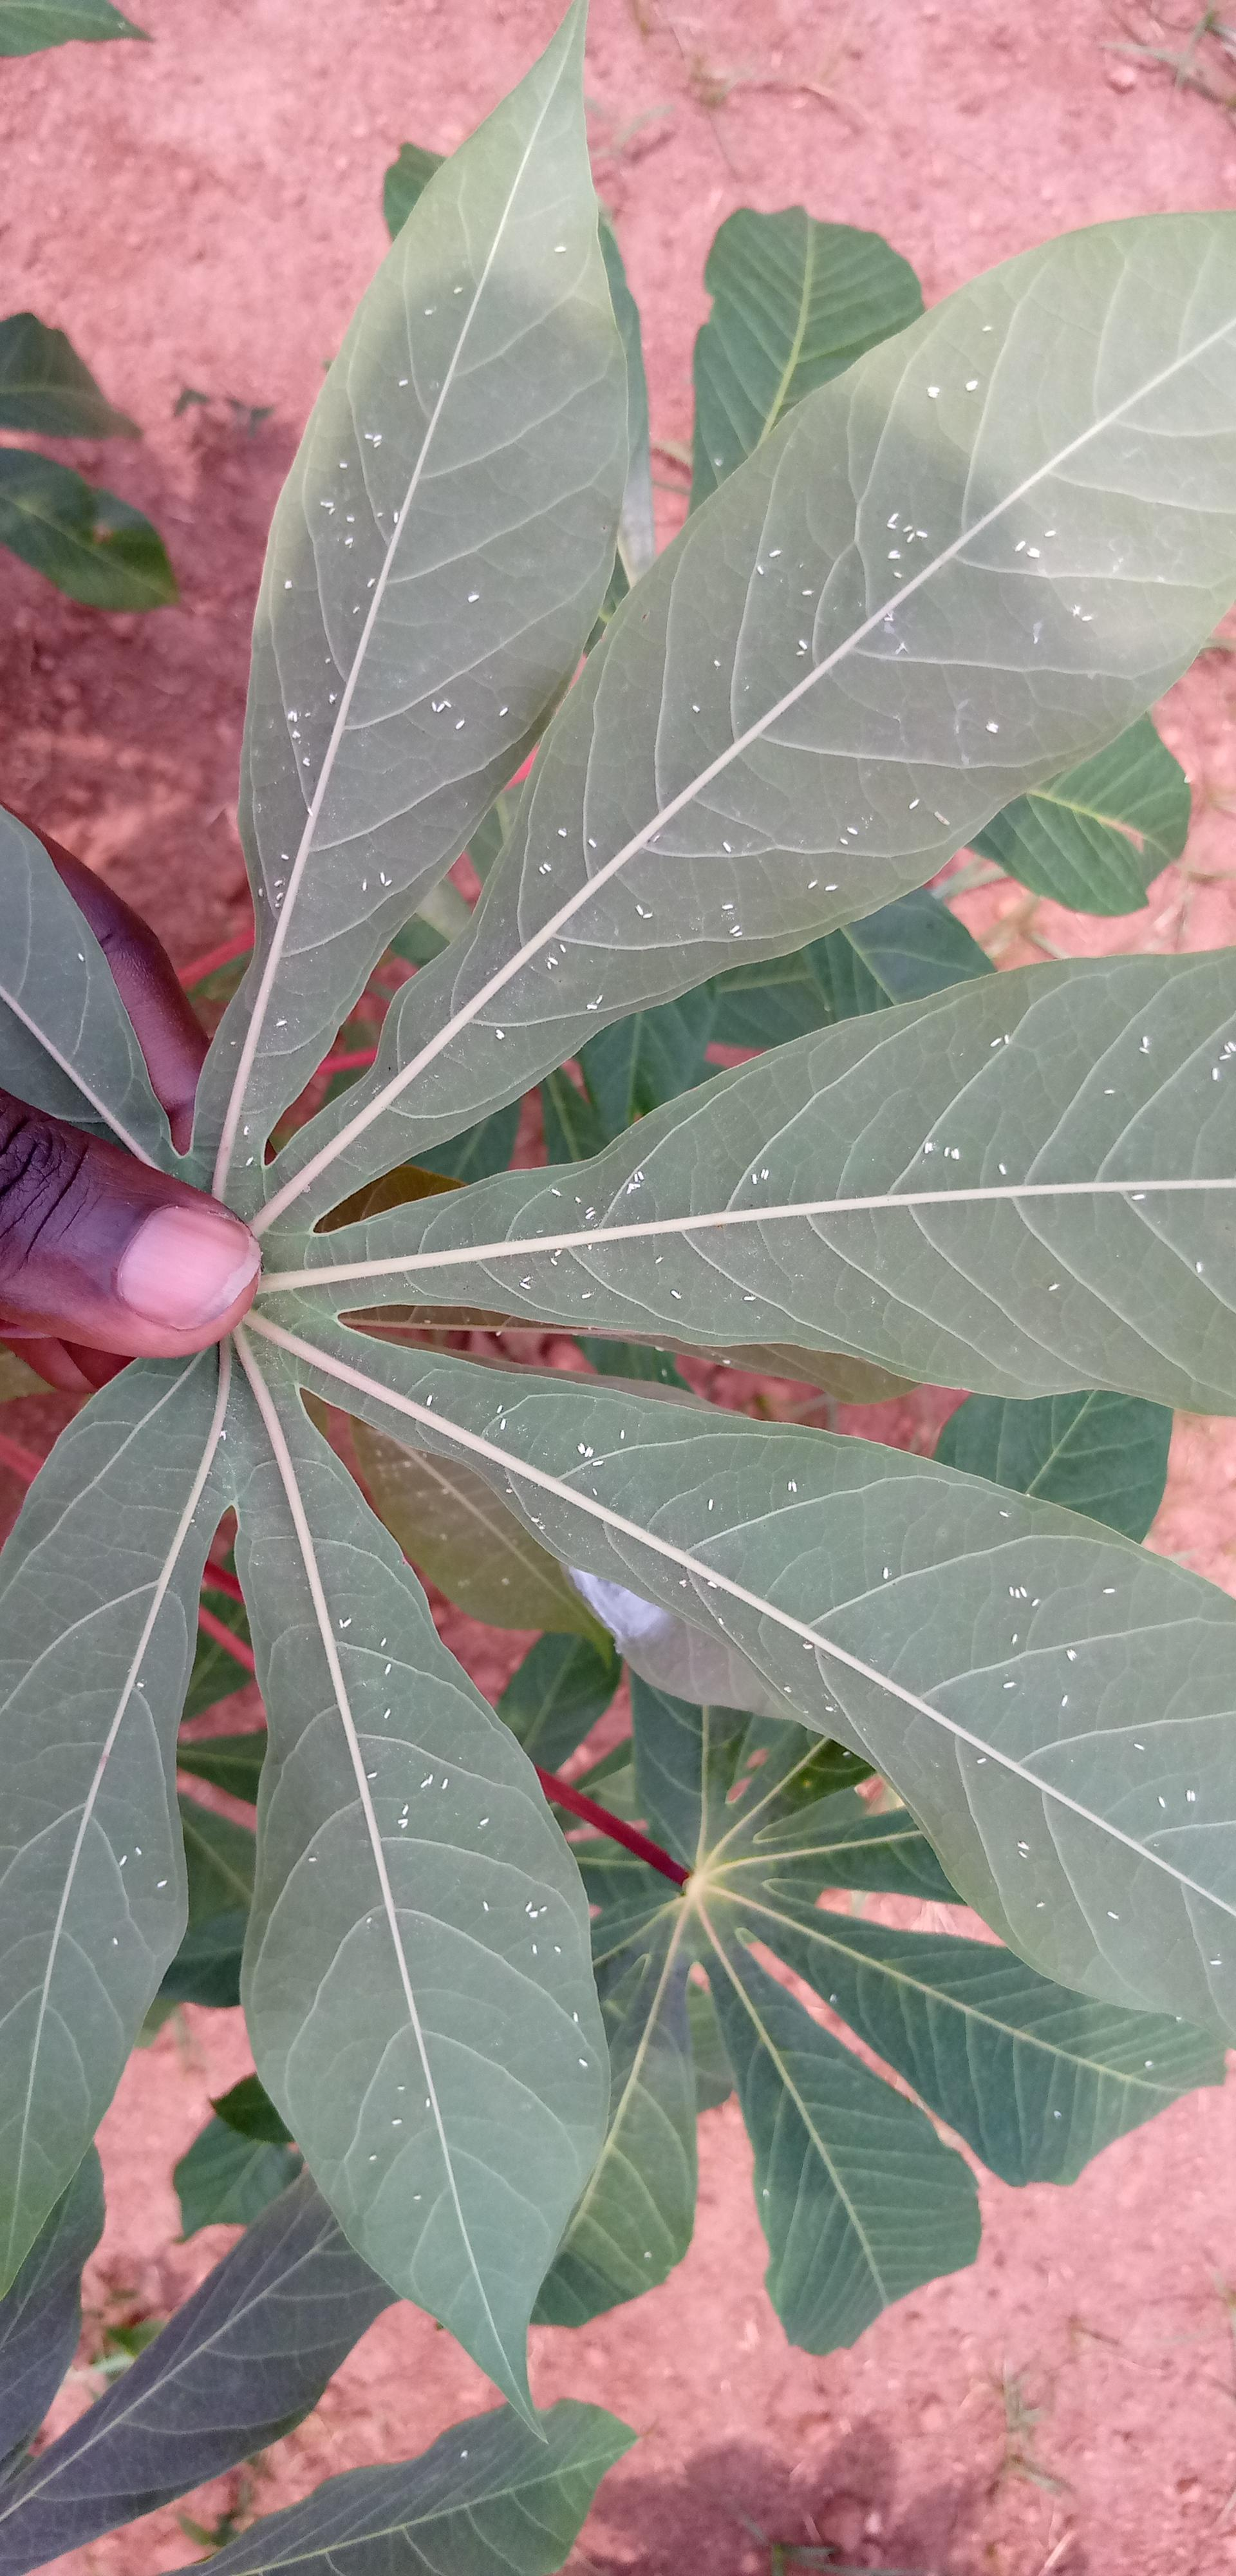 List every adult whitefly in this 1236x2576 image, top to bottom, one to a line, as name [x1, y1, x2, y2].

whitefly [544, 245, 574, 263]
whitefly [446, 273, 470, 296]
whitefly [413, 298, 442, 325]
whitefly [971, 315, 997, 340]
whitefly [394, 368, 421, 392]
whitefly [961, 374, 988, 397]
whitefly [922, 375, 943, 406]
whitefly [359, 416, 391, 452]
whitefly [364, 421, 389, 458]
whitefly [327, 458, 353, 475]
whitefly [314, 496, 335, 513]
whitefly [337, 497, 368, 536]
whitefly [872, 502, 933, 549]
whitefly [380, 506, 409, 531]
whitefly [880, 508, 936, 546]
whitefly [335, 525, 362, 553]
whitefly [1034, 525, 1062, 546]
whitefly [1009, 532, 1028, 558]
whitefly [1022, 533, 1046, 563]
whitefly [765, 539, 789, 558]
whitefly [873, 545, 906, 564]
whitefly [750, 554, 772, 585]
whitefly [885, 569, 913, 588]
whitefly [278, 573, 302, 603]
whitefly [352, 577, 379, 601]
whitefly [796, 582, 819, 599]
whitefly [467, 587, 495, 616]
whitefly [1069, 592, 1107, 631]
whitefly [1059, 598, 1100, 633]
whitefly [342, 601, 370, 623]
whitefly [780, 630, 821, 669]
whitefly [780, 630, 816, 665]
whitefly [699, 651, 737, 682]
whitefly [323, 661, 350, 679]
whitefly [422, 683, 462, 723]
whitefly [316, 689, 357, 715]
whitefly [422, 696, 456, 726]
whitefly [679, 696, 720, 730]
whitefly [494, 699, 518, 735]
whitefly [276, 701, 310, 730]
whitefly [984, 708, 1014, 738]
whitefly [449, 710, 474, 742]
whitefly [282, 714, 310, 748]
whitefly [972, 721, 1011, 752]
whitefly [301, 756, 321, 779]
whitefly [899, 782, 928, 815]
whitefly [828, 815, 867, 853]
whitefly [834, 816, 860, 850]
whitefly [551, 820, 582, 851]
whitefly [580, 826, 600, 854]
whitefly [712, 838, 740, 864]
whitefly [278, 847, 290, 868]
whitefly [534, 853, 559, 884]
whitefly [375, 861, 401, 895]
whitefly [801, 868, 825, 904]
whitefly [818, 869, 845, 896]
whitefly [264, 872, 297, 920]
whitefly [351, 872, 373, 910]
whitefly [252, 880, 270, 907]
whitefly [716, 891, 745, 917]
whitefly [628, 893, 656, 940]
whitefly [624, 895, 657, 929]
whitefly [726, 920, 754, 943]
whitefly [548, 936, 577, 963]
whitefly [521, 942, 569, 981]
whitefly [65, 943, 86, 974]
whitefly [575, 987, 607, 1016]
whitefly [576, 989, 610, 1019]
whitefly [272, 1016, 301, 1036]
whitefly [491, 1021, 512, 1048]
whitefly [984, 1021, 1014, 1057]
whitefly [1202, 1026, 1236, 1064]
whitefly [1129, 1028, 1158, 1060]
whitefly [1210, 1063, 1227, 1090]
whitefly [1091, 1085, 1122, 1106]
whitefly [232, 1122, 250, 1142]
whitefly [912, 1127, 943, 1159]
whitefly [944, 1134, 968, 1160]
whitefly [232, 1151, 267, 1191]
whitefly [743, 1155, 775, 1196]
whitefly [990, 1158, 1010, 1179]
whitefly [612, 1159, 650, 1194]
whitefly [733, 1159, 786, 1194]
whitefly [619, 1165, 651, 1197]
whitefly [545, 1180, 562, 1204]
whitefly [572, 1186, 592, 1208]
whitefly [1121, 1189, 1164, 1229]
whitefly [577, 1197, 606, 1228]
whitefly [539, 1235, 566, 1273]
whitefly [543, 1238, 565, 1274]
whitefly [576, 1238, 594, 1256]
whitefly [641, 1242, 677, 1274]
whitefly [1188, 1251, 1213, 1287]
whitefly [512, 1265, 539, 1299]
whitefly [505, 1270, 531, 1299]
whitefly [1038, 1271, 1069, 1312]
whitefly [659, 1278, 692, 1302]
whitefly [736, 1278, 765, 1309]
whitefly [570, 1282, 595, 1309]
whitefly [418, 1385, 442, 1418]
whitefly [483, 1394, 510, 1438]
whitefly [491, 1416, 520, 1444]
whitefly [606, 1417, 631, 1452]
whitefly [203, 1418, 248, 1450]
whitefly [570, 1432, 611, 1475]
whitefly [779, 1467, 803, 1504]
whitefly [783, 1468, 804, 1504]
whitefly [582, 1480, 607, 1502]
whitefly [697, 1482, 726, 1520]
whitefly [865, 1554, 897, 1592]
whitefly [666, 1568, 689, 1592]
whitefly [1000, 1569, 1042, 1616]
whitefly [706, 1571, 727, 1600]
whitefly [1102, 1575, 1119, 1609]
whitefly [1028, 1591, 1048, 1623]
whitefly [319, 1604, 358, 1638]
whitefly [707, 1605, 735, 1638]
whitefly [333, 1610, 365, 1636]
whitefly [1003, 1623, 1025, 1649]
whitefly [369, 1629, 393, 1648]
whitefly [793, 1634, 816, 1659]
whitefly [1060, 1641, 1080, 1667]
whitefly [127, 1655, 155, 1704]
whitefly [379, 1662, 408, 1691]
whitefly [988, 1670, 1016, 1696]
whitefly [771, 1676, 794, 1697]
whitefly [1053, 1683, 1080, 1721]
whitefly [818, 1692, 847, 1719]
whitefly [373, 1705, 394, 1729]
whitefly [1126, 1729, 1153, 1757]
whitefly [962, 1746, 988, 1770]
whitefly [360, 1760, 384, 1785]
whitefly [411, 1766, 443, 1801]
whitefly [426, 1768, 456, 1801]
whitefly [1183, 1777, 1210, 1821]
whitefly [1151, 1785, 1171, 1820]
whitefly [383, 1802, 418, 1833]
whitefly [391, 1802, 415, 1834]
whitefly [477, 1808, 496, 1834]
whitefly [1009, 1823, 1041, 1869]
whitefly [1014, 1827, 1040, 1869]
whitefly [117, 1837, 153, 1865]
whitefly [297, 1842, 328, 1873]
whitefly [110, 1851, 136, 1883]
whitefly [151, 1868, 176, 1904]
whitefly [520, 1883, 551, 1932]
whitefly [1029, 1884, 1049, 1919]
whitefly [470, 1891, 496, 1921]
whitefly [1097, 1891, 1122, 1927]
whitefly [527, 1894, 558, 1924]
whitefly [104, 1925, 128, 1958]
whitefly [523, 1931, 545, 1965]
whitefly [547, 1935, 570, 1963]
whitefly [1203, 1950, 1230, 1977]
whitefly [569, 2001, 590, 2034]
whitefly [569, 2045, 615, 2087]
whitefly [384, 2074, 415, 2099]
whitefly [417, 2092, 438, 2117]
whitefly [380, 2110, 408, 2134]
whitefly [358, 2143, 383, 2172]
whitefly [407, 2183, 428, 2209]